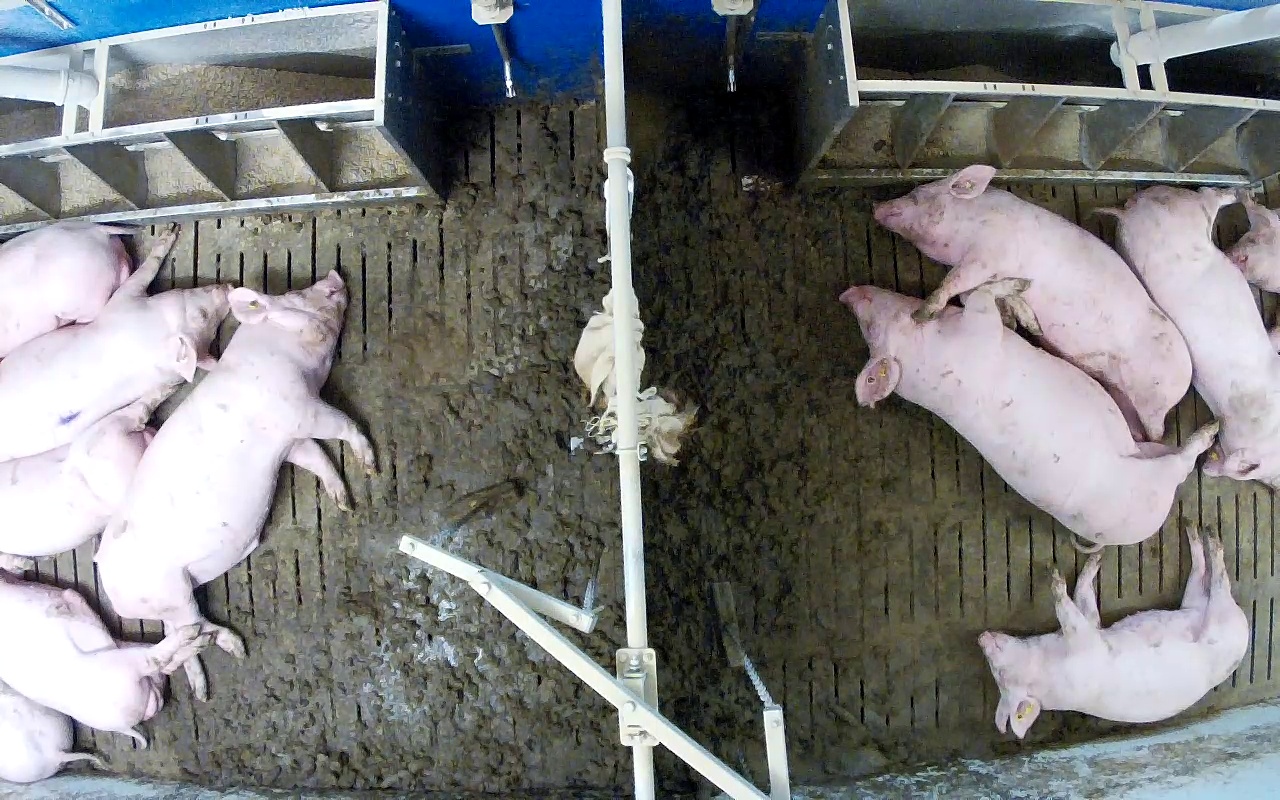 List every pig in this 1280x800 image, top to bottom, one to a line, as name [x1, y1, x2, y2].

pig [870, 165, 1191, 443]
pig [1088, 182, 1278, 499]
pig [1224, 189, 1277, 294]
pig [2, 219, 147, 357]
pig [0, 222, 239, 463]
pig [94, 269, 375, 704]
pig [836, 277, 1221, 553]
pig [0, 375, 187, 559]
pig [976, 523, 1246, 737]
pig [0, 553, 213, 752]
pig [0, 681, 111, 784]